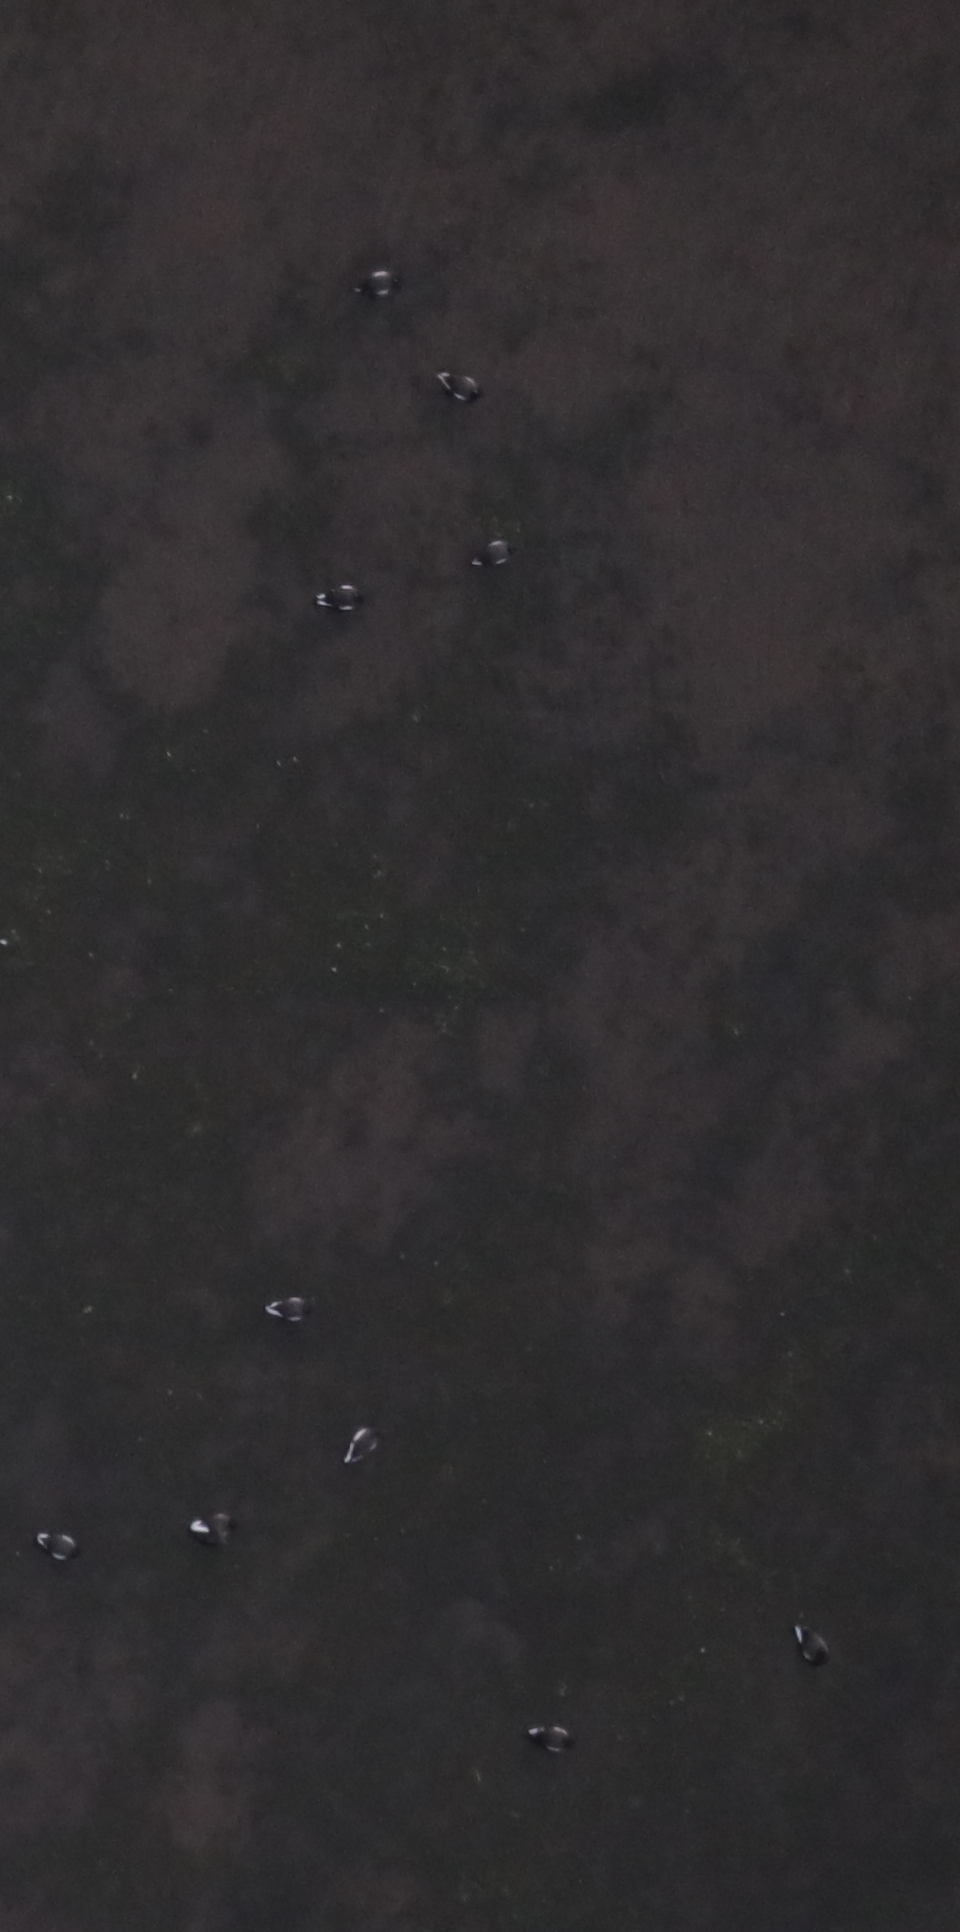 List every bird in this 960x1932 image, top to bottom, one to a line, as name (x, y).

brant (381, 285)
brant (461, 387)
brant (497, 552)
brant (343, 600)
brant (291, 1307)
brant (361, 1443)
brant (214, 1528)
brant (60, 1545)
brant (810, 1645)
brant (554, 1739)